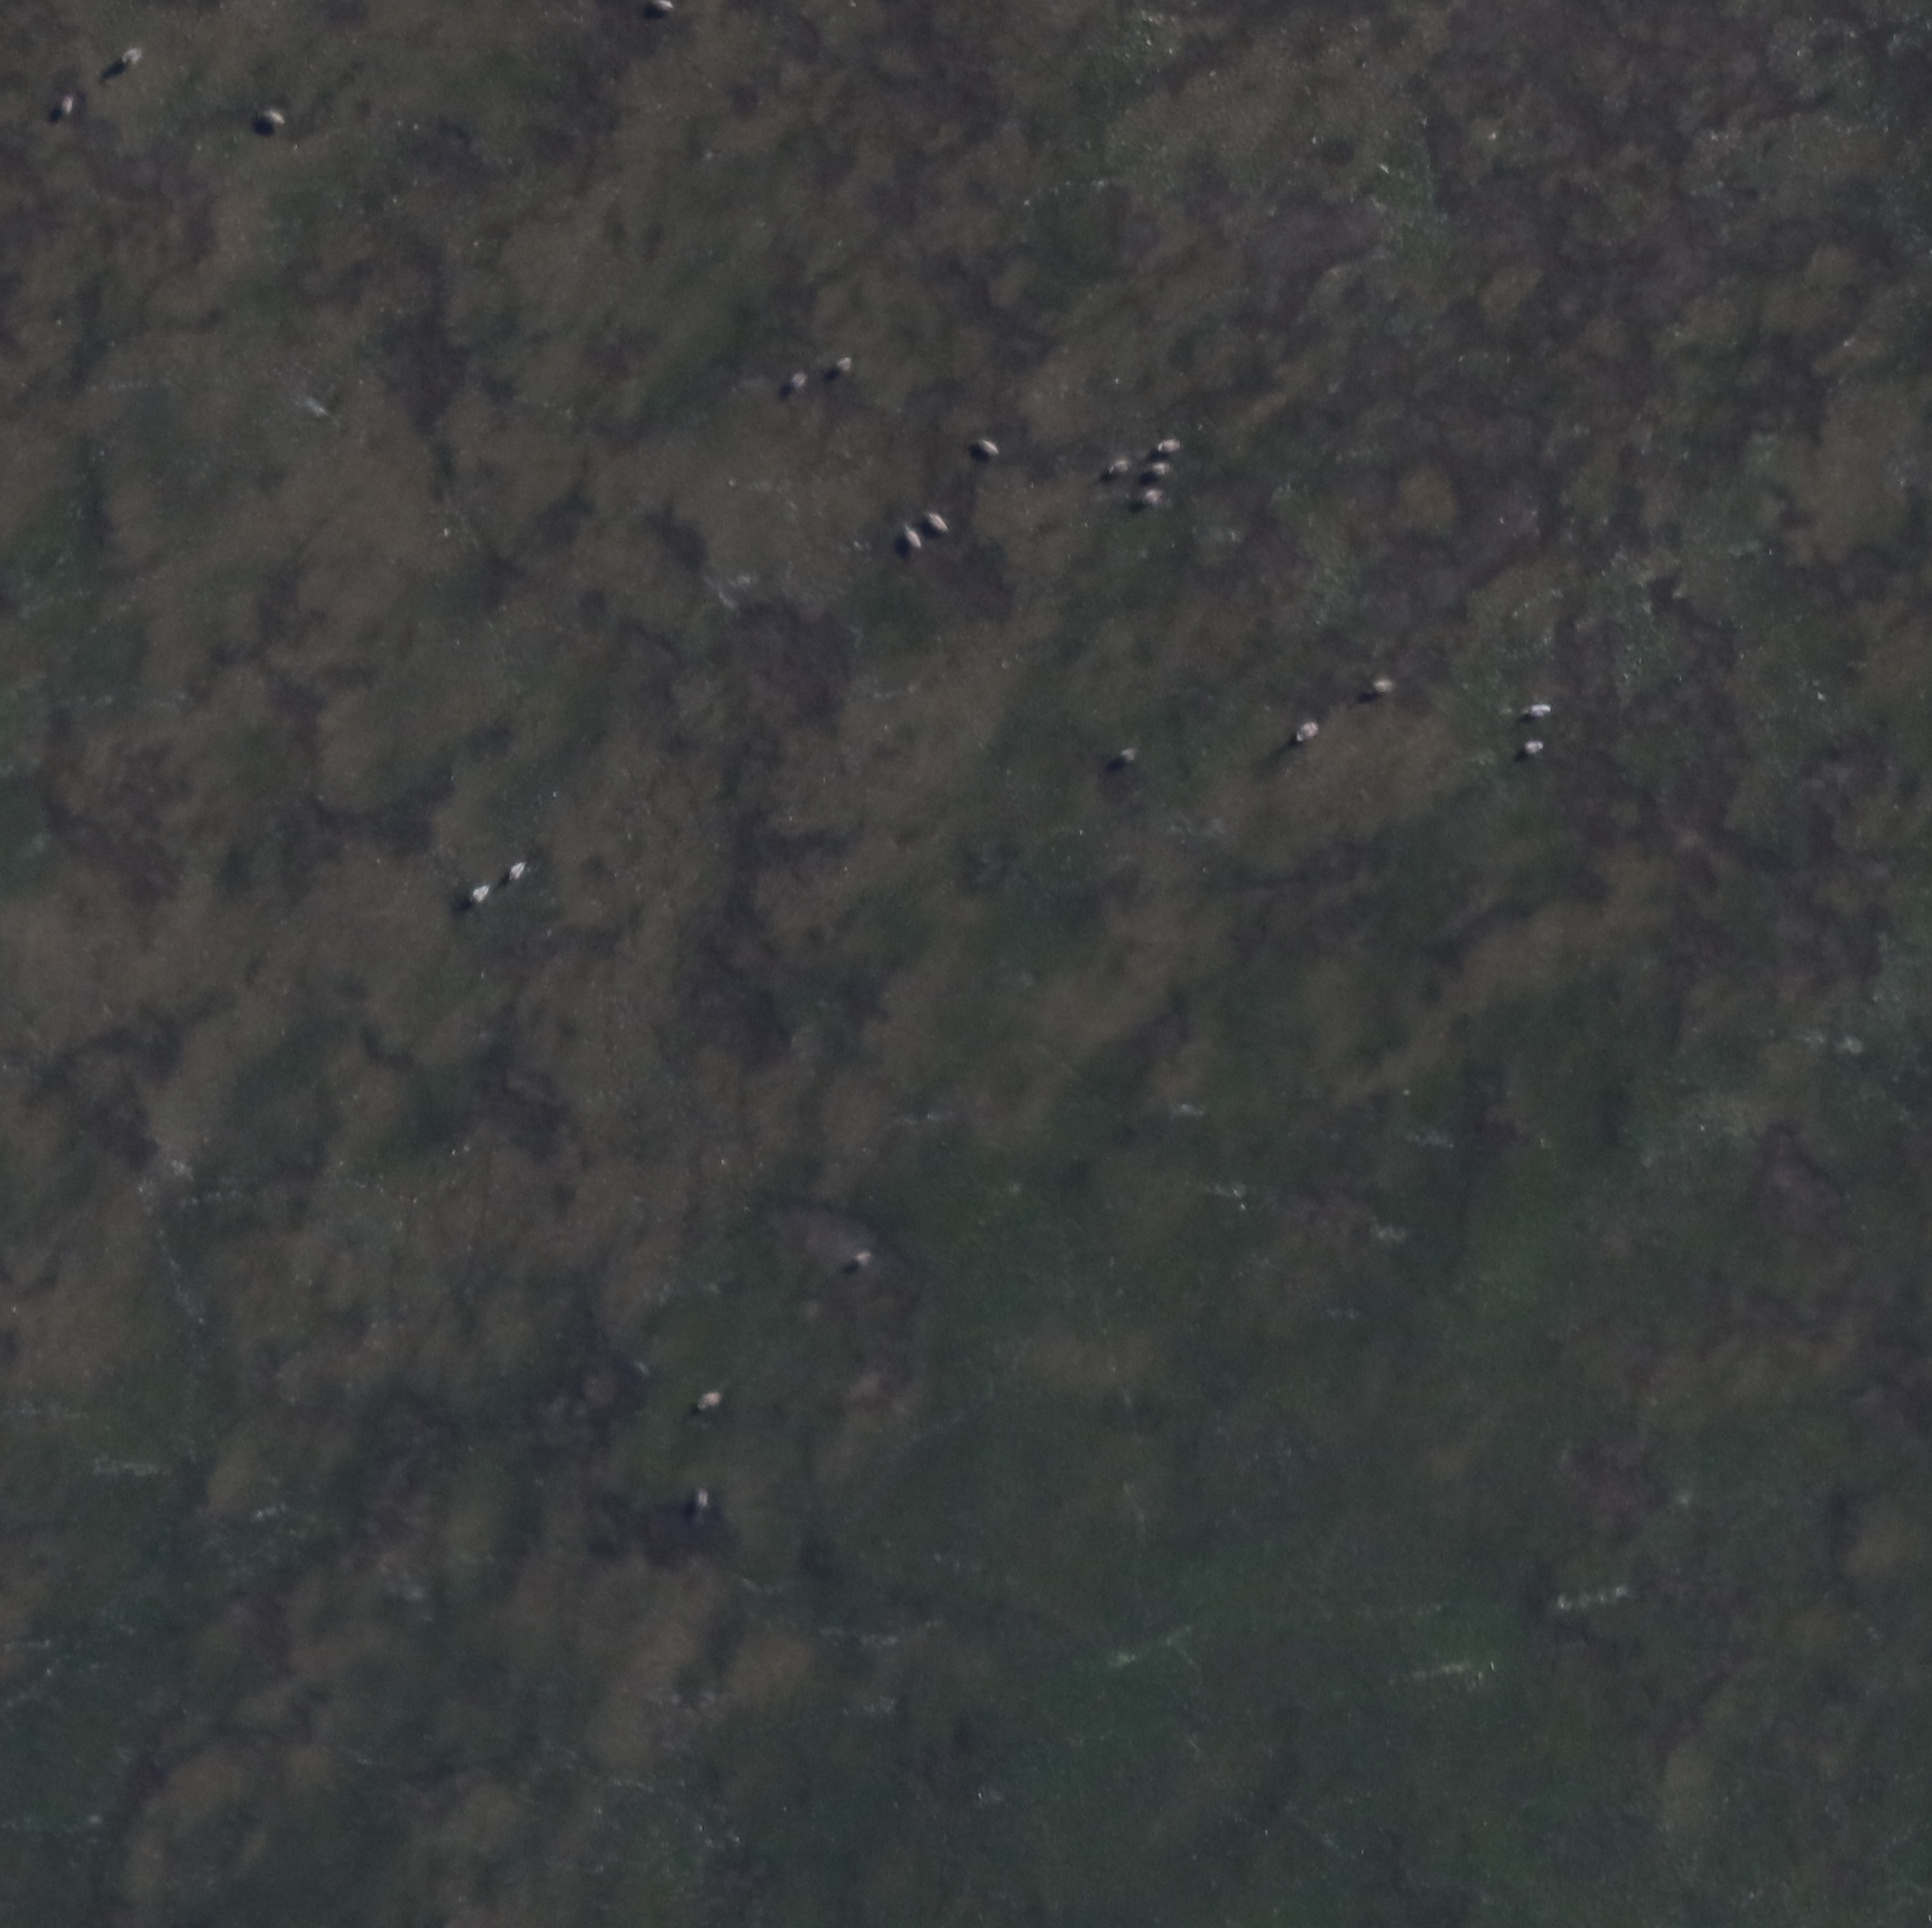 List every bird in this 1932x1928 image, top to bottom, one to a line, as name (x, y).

Canada goose (662, 4)
Canada goose (130, 59)
Canada goose (68, 105)
Canada goose (277, 119)
Canada goose (842, 360)
Canada goose (800, 381)
Canada goose (988, 446)
Canada goose (1170, 448)
Canada goose (1158, 465)
Canada goose (1121, 469)
Canada goose (1153, 497)
Canada goose (935, 525)
Canada goose (913, 537)
Canada goose (1384, 687)
brant (1542, 711)
Canada goose (1310, 730)
brant (1533, 747)
Canada goose (1128, 756)
brant (517, 871)
brant (478, 896)
Canada goose (861, 1259)
Canada goose (712, 1398)
Canada goose (703, 1500)